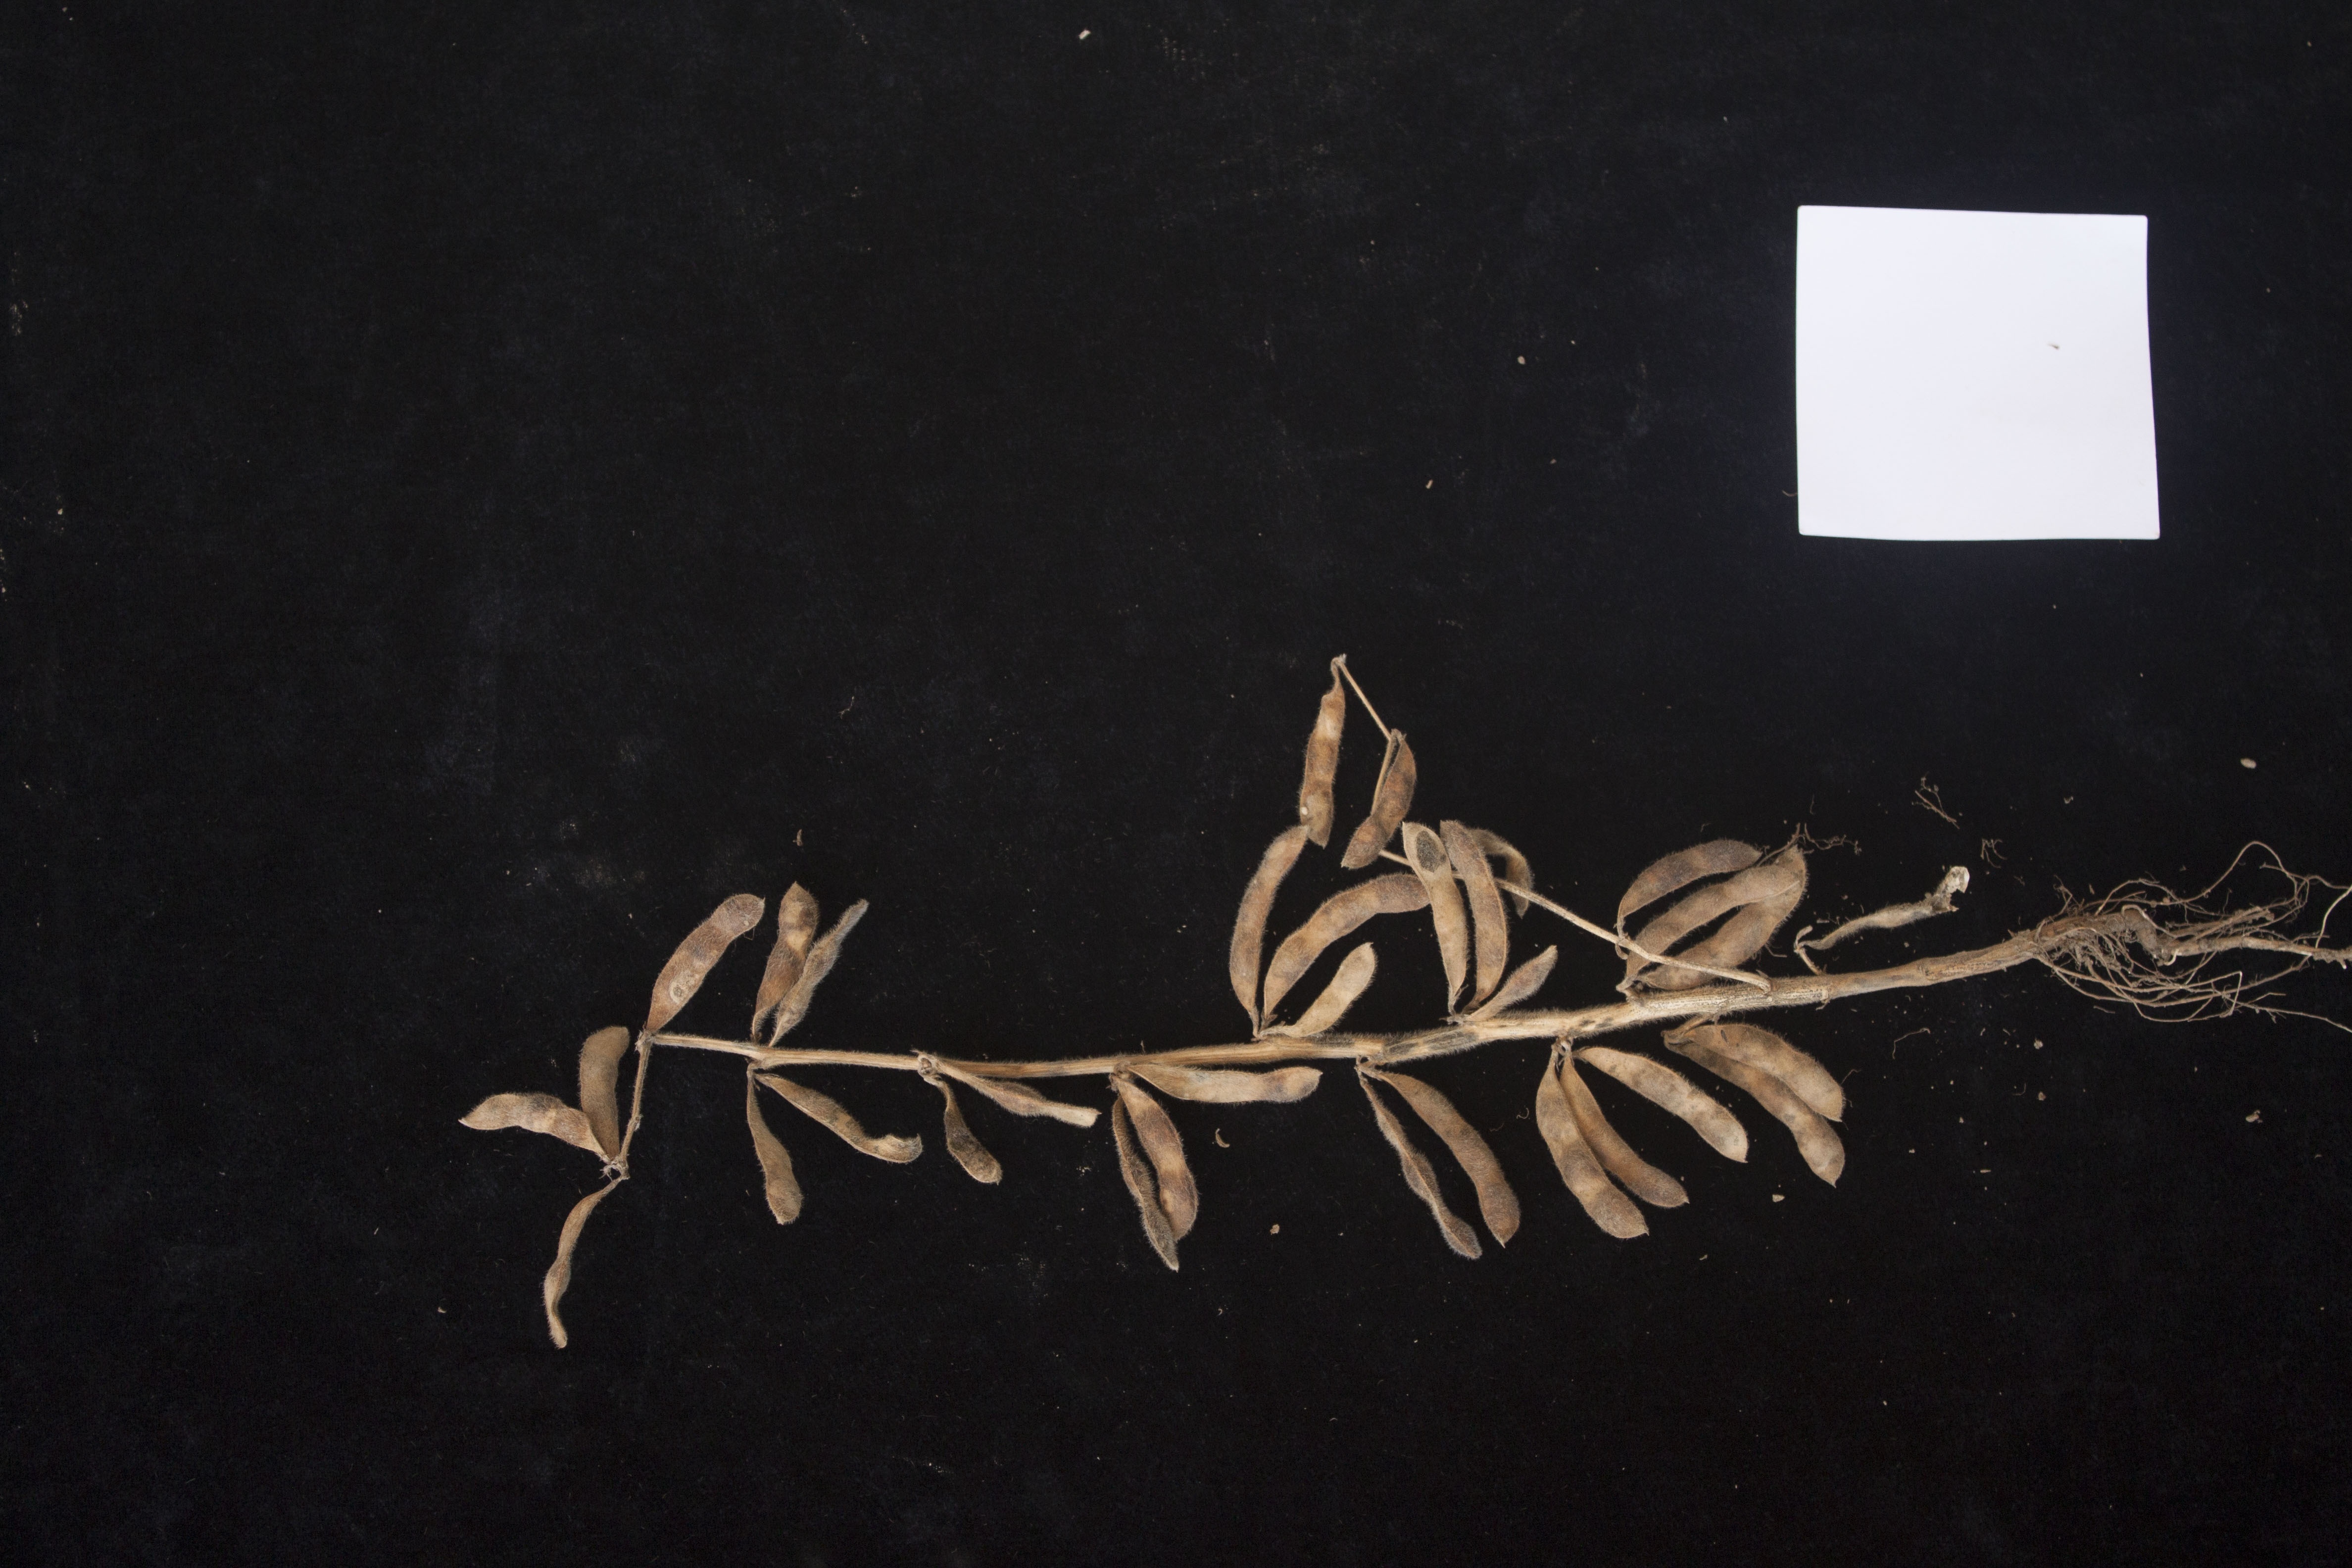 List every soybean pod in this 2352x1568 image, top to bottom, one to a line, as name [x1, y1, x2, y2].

soybean pod [1299, 684, 1345, 849]
soybean pod [1343, 738, 1416, 868]
soybean pod [1442, 819, 1509, 1011]
soybean pod [1402, 824, 1468, 1017]
soybean pod [1228, 827, 1309, 1034]
soybean pod [1471, 830, 1532, 919]
soybean pod [1617, 841, 1763, 938]
soybean pod [1641, 853, 1807, 989]
soybean pod [1620, 868, 1801, 983]
soybean pod [1804, 868, 1966, 949]
soybean pod [1262, 875, 1426, 1027]
soybean pod [751, 885, 817, 1041]
soybean pod [644, 894, 766, 1039]
soybean pod [768, 903, 863, 1046]
soybean pod [1273, 945, 1374, 1036]
soybean pod [1464, 948, 1556, 1023]
soybean pod [1675, 1023, 1842, 1123]
soybean pod [580, 1028, 630, 1164]
soybean pod [1669, 1041, 1843, 1185]
soybean pod [1573, 1048, 1749, 1164]
soybean pod [1564, 1051, 1688, 1209]
soybean pod [1535, 1054, 1648, 1239]
soybean pod [934, 1062, 1098, 1127]
soybean pod [1124, 1066, 1322, 1104]
soybean pod [1371, 1072, 1522, 1245]
soybean pod [746, 1075, 803, 1225]
soybean pod [755, 1077, 921, 1160]
soybean pod [1112, 1079, 1198, 1244]
soybean pod [1362, 1081, 1480, 1257]
soybean pod [939, 1085, 1003, 1183]
soybean pod [458, 1094, 607, 1164]
soybean pod [1112, 1100, 1178, 1272]
soybean pod [546, 1179, 625, 1351]